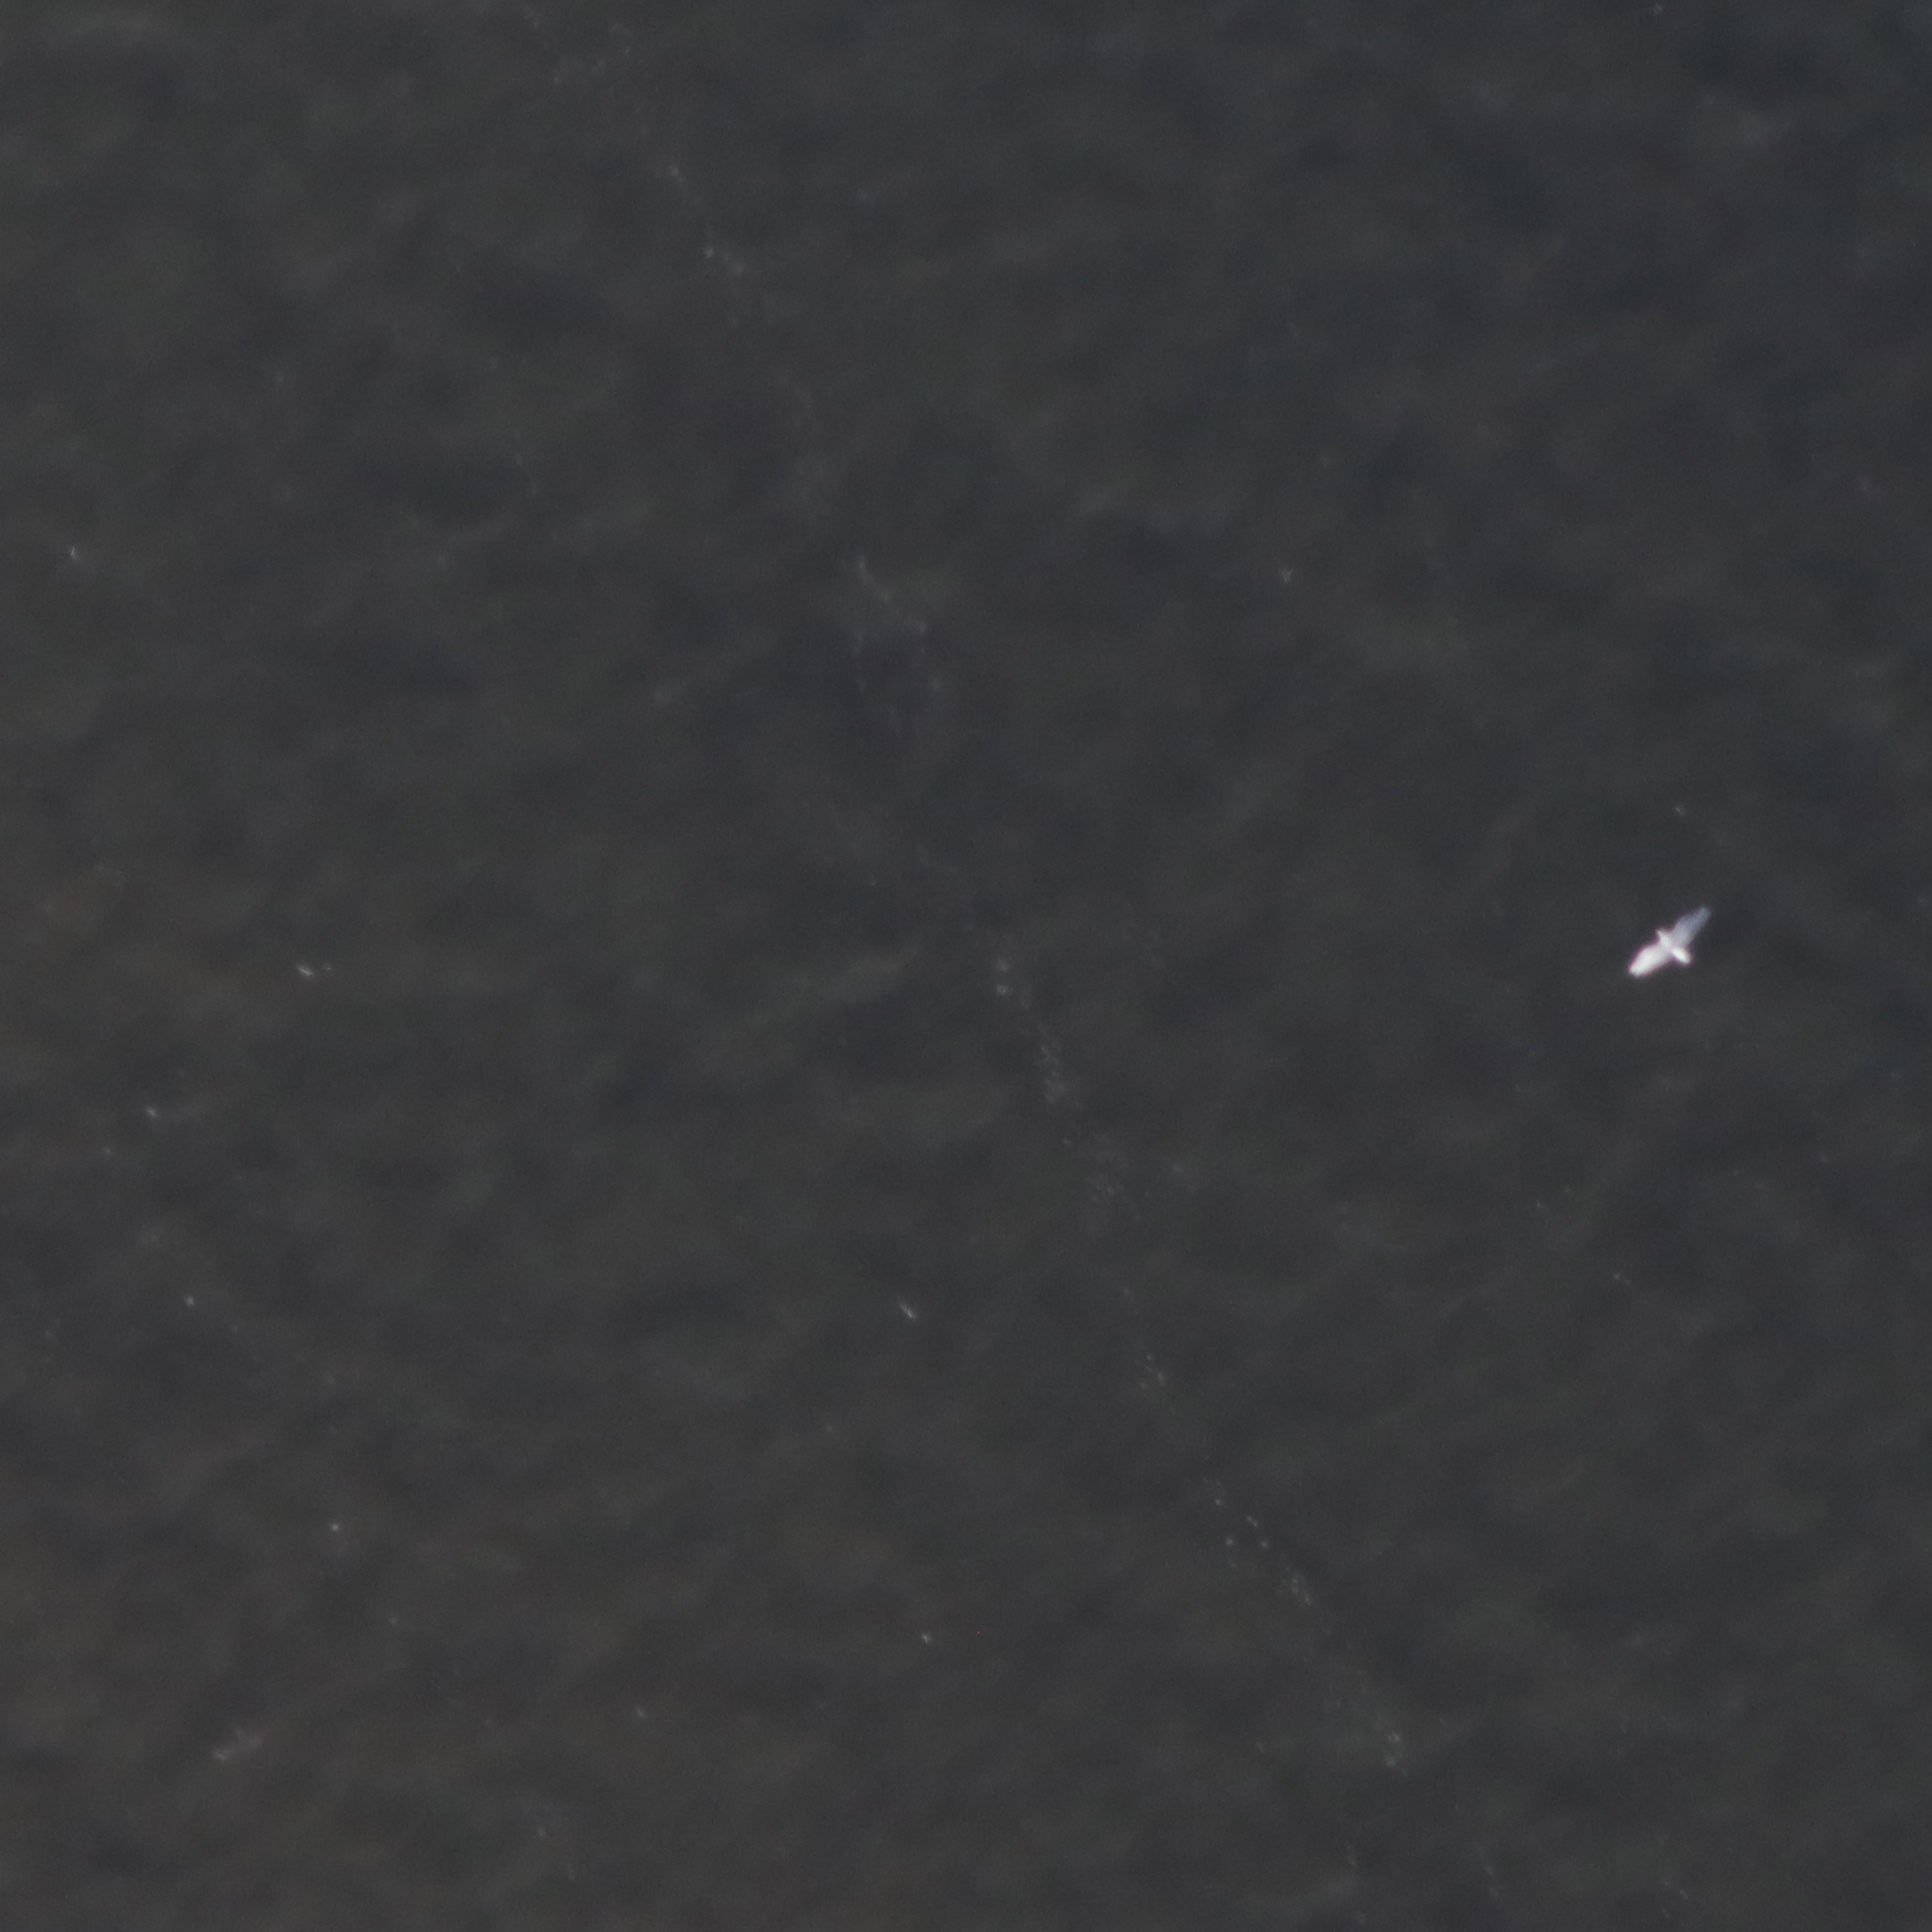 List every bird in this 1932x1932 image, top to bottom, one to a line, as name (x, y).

gull (1666, 945)